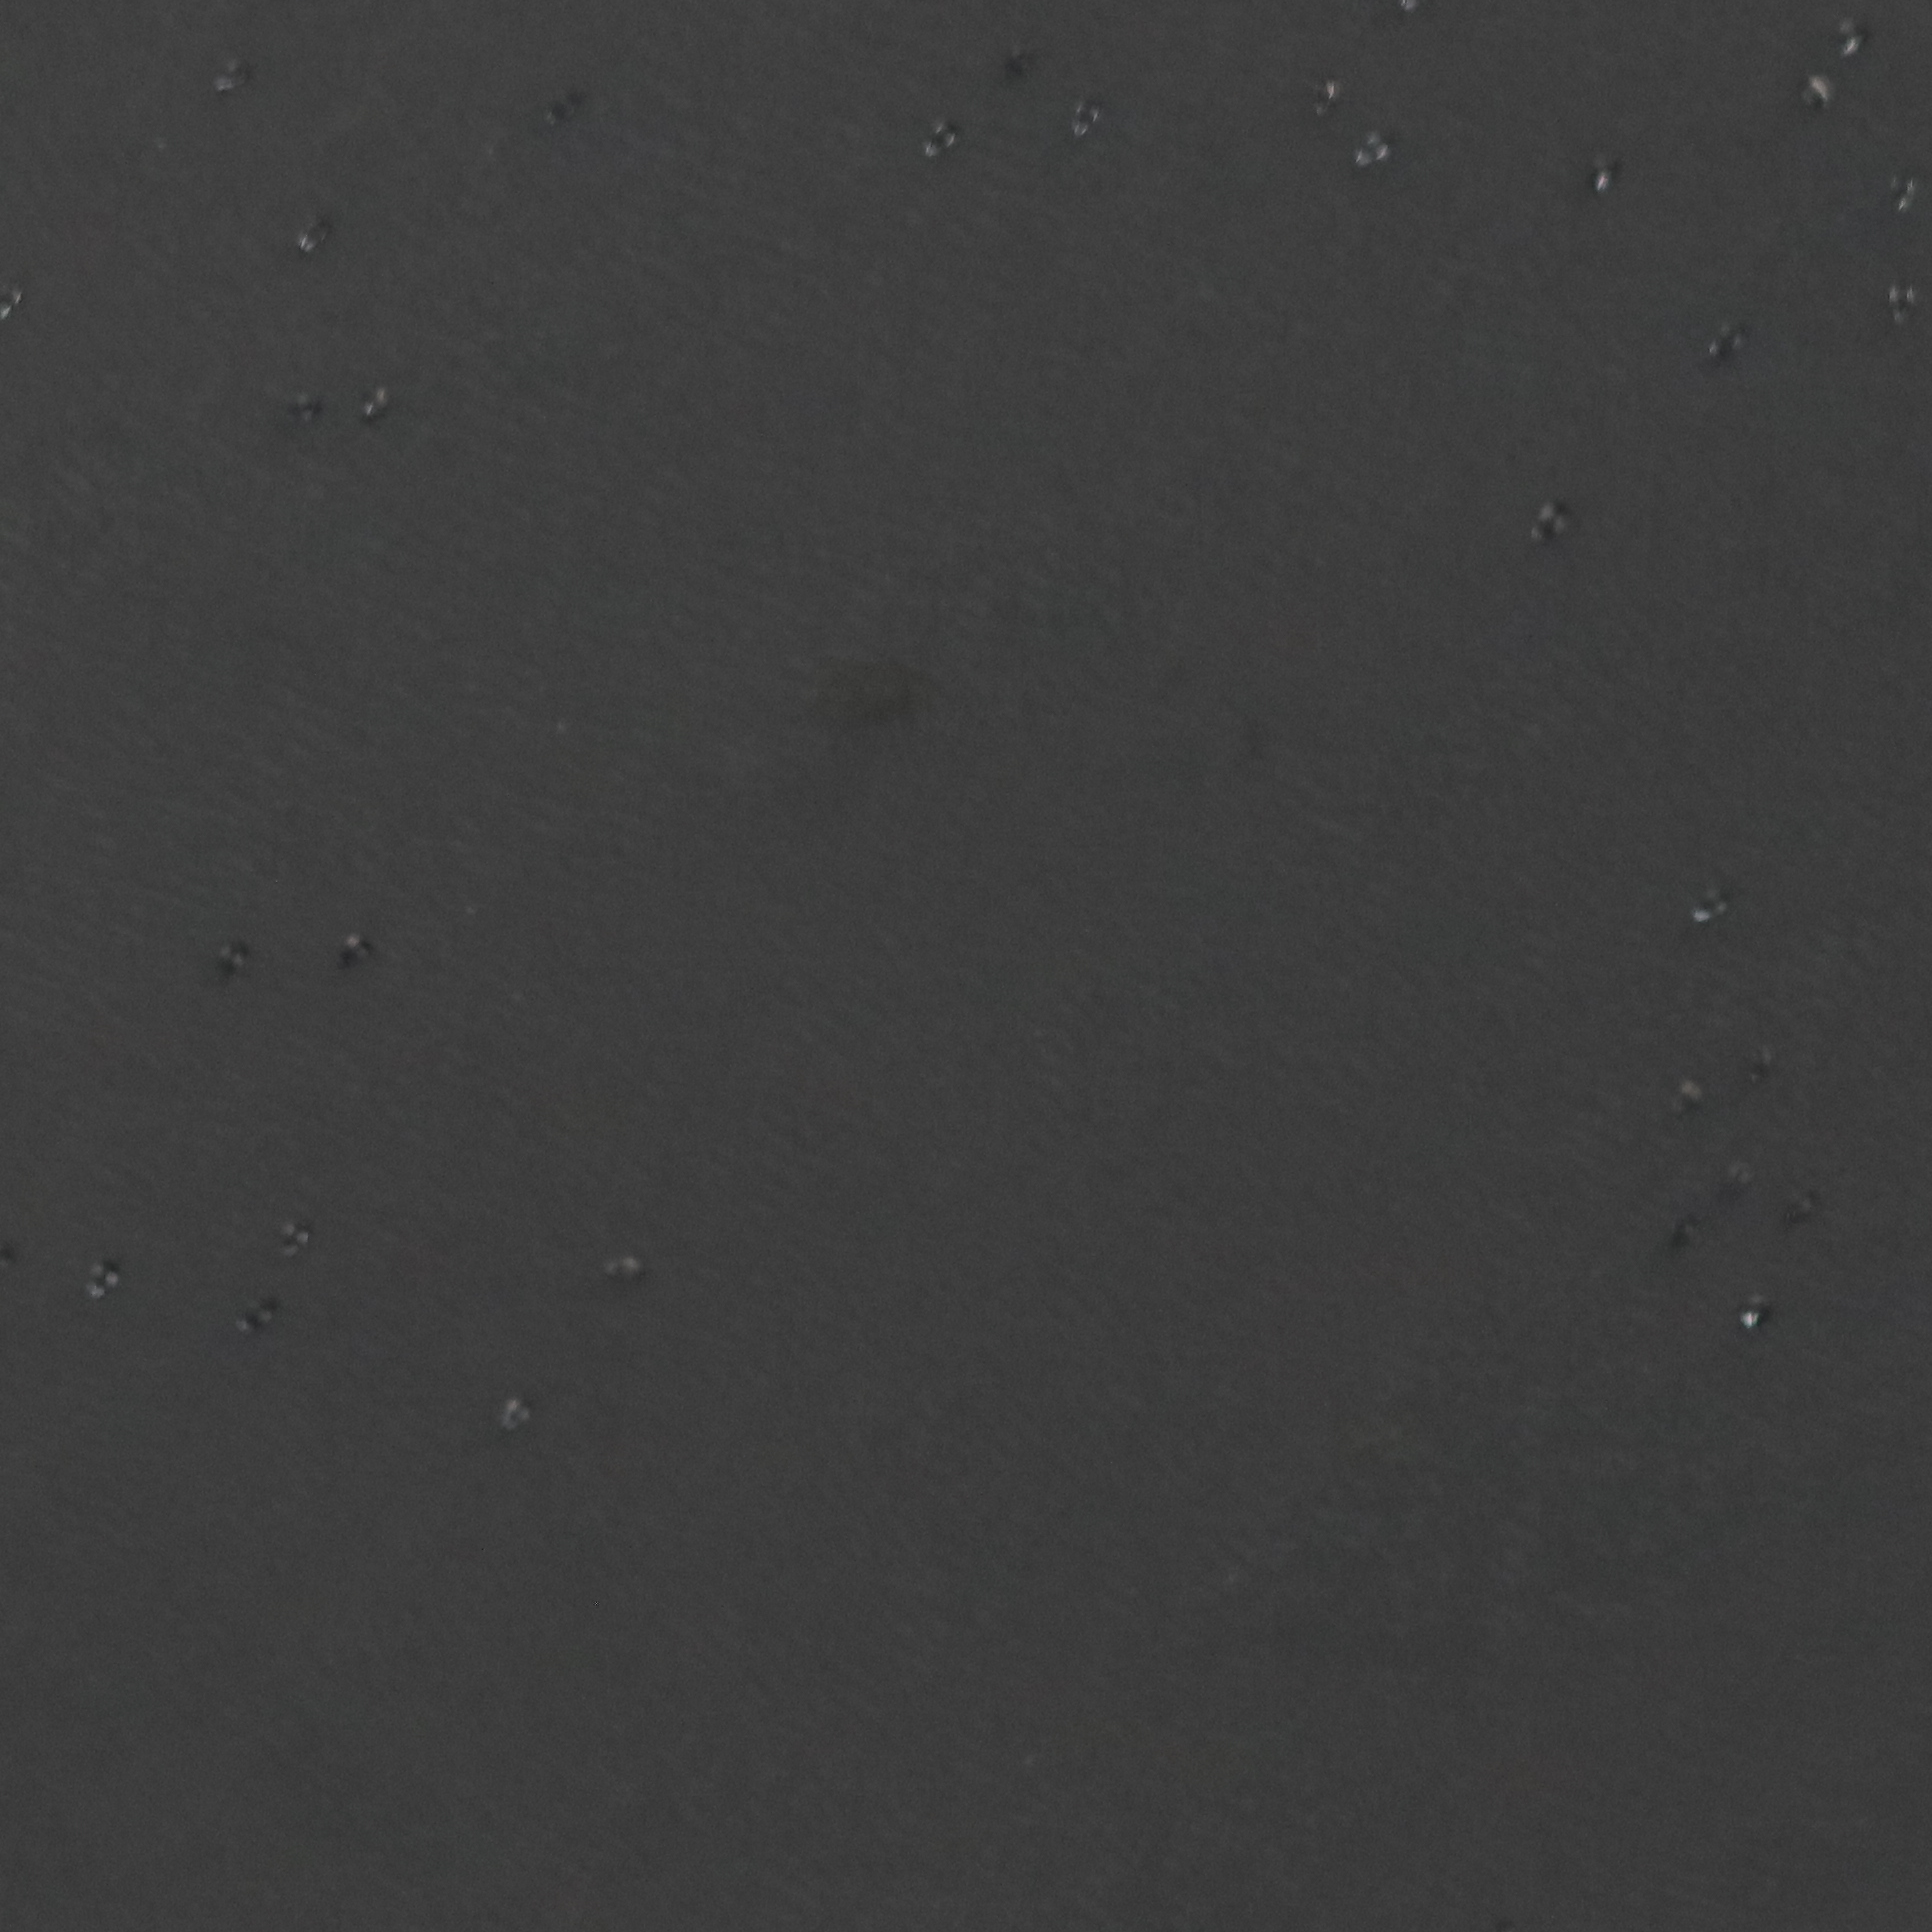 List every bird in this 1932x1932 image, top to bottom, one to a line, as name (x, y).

brant (1847, 37)
brant (1021, 65)
brant (229, 73)
brant (1325, 91)
brant (1809, 92)
brant (563, 103)
brant (1088, 117)
brant (942, 140)
brant (1378, 149)
brant (1602, 171)
brant (1900, 189)
brant (311, 234)
brant (6, 298)
brant (1904, 301)
brant (1725, 337)
brant (378, 400)
brant (304, 403)
brant (1549, 518)
brant (1712, 903)
brant (353, 951)
brant (234, 958)
brant (1756, 1062)
brant (1693, 1100)
brant (1740, 1177)
brant (1804, 1209)
brant (1690, 1230)
brant (297, 1240)
brant (624, 1266)
brant (101, 1277)
brant (255, 1310)
brant (1756, 1312)
brant (516, 1412)